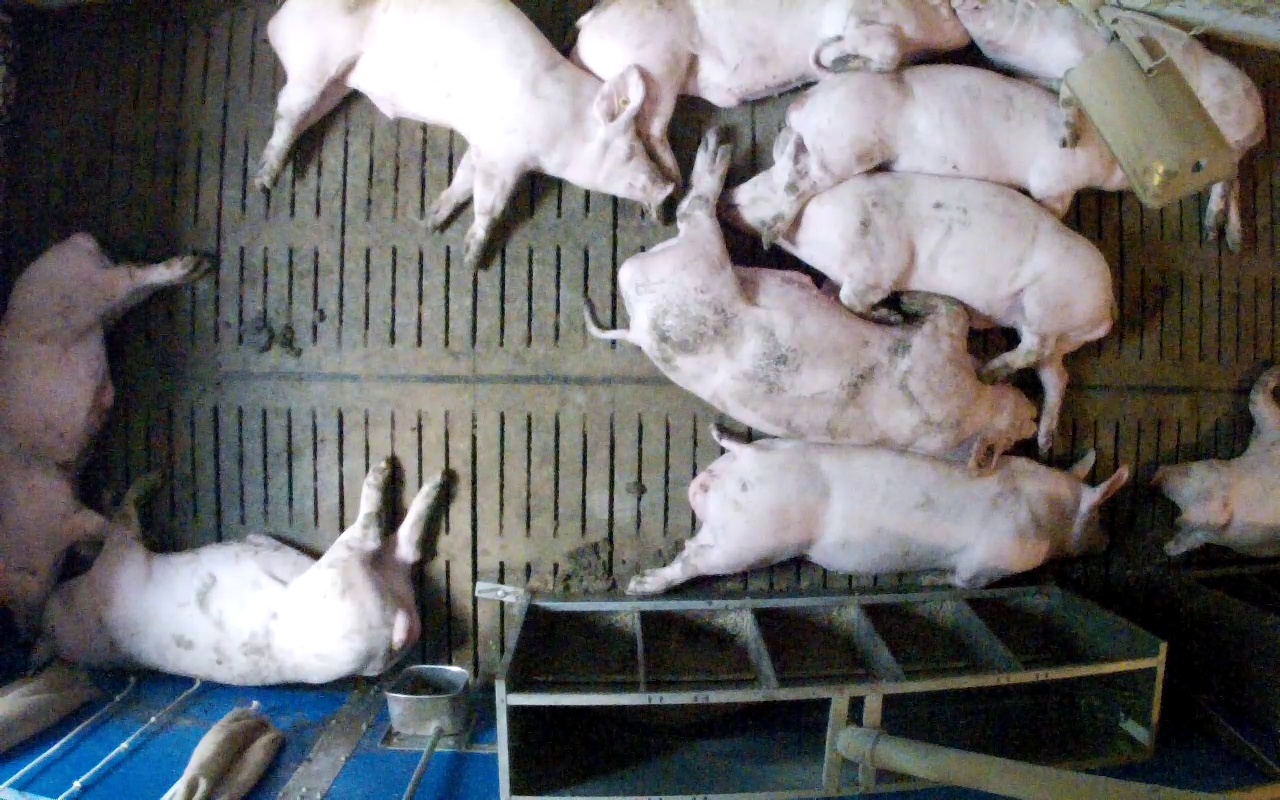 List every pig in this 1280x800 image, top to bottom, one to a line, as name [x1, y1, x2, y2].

pig [253, 0, 675, 273]
pig [561, 0, 973, 194]
pig [950, 1, 1267, 255]
pig [759, 35, 1140, 247]
pig [576, 127, 1040, 476]
pig [717, 128, 1115, 456]
pig [3, 227, 217, 644]
pig [1152, 372, 1279, 564]
pig [624, 419, 1133, 597]
pig [30, 456, 455, 682]